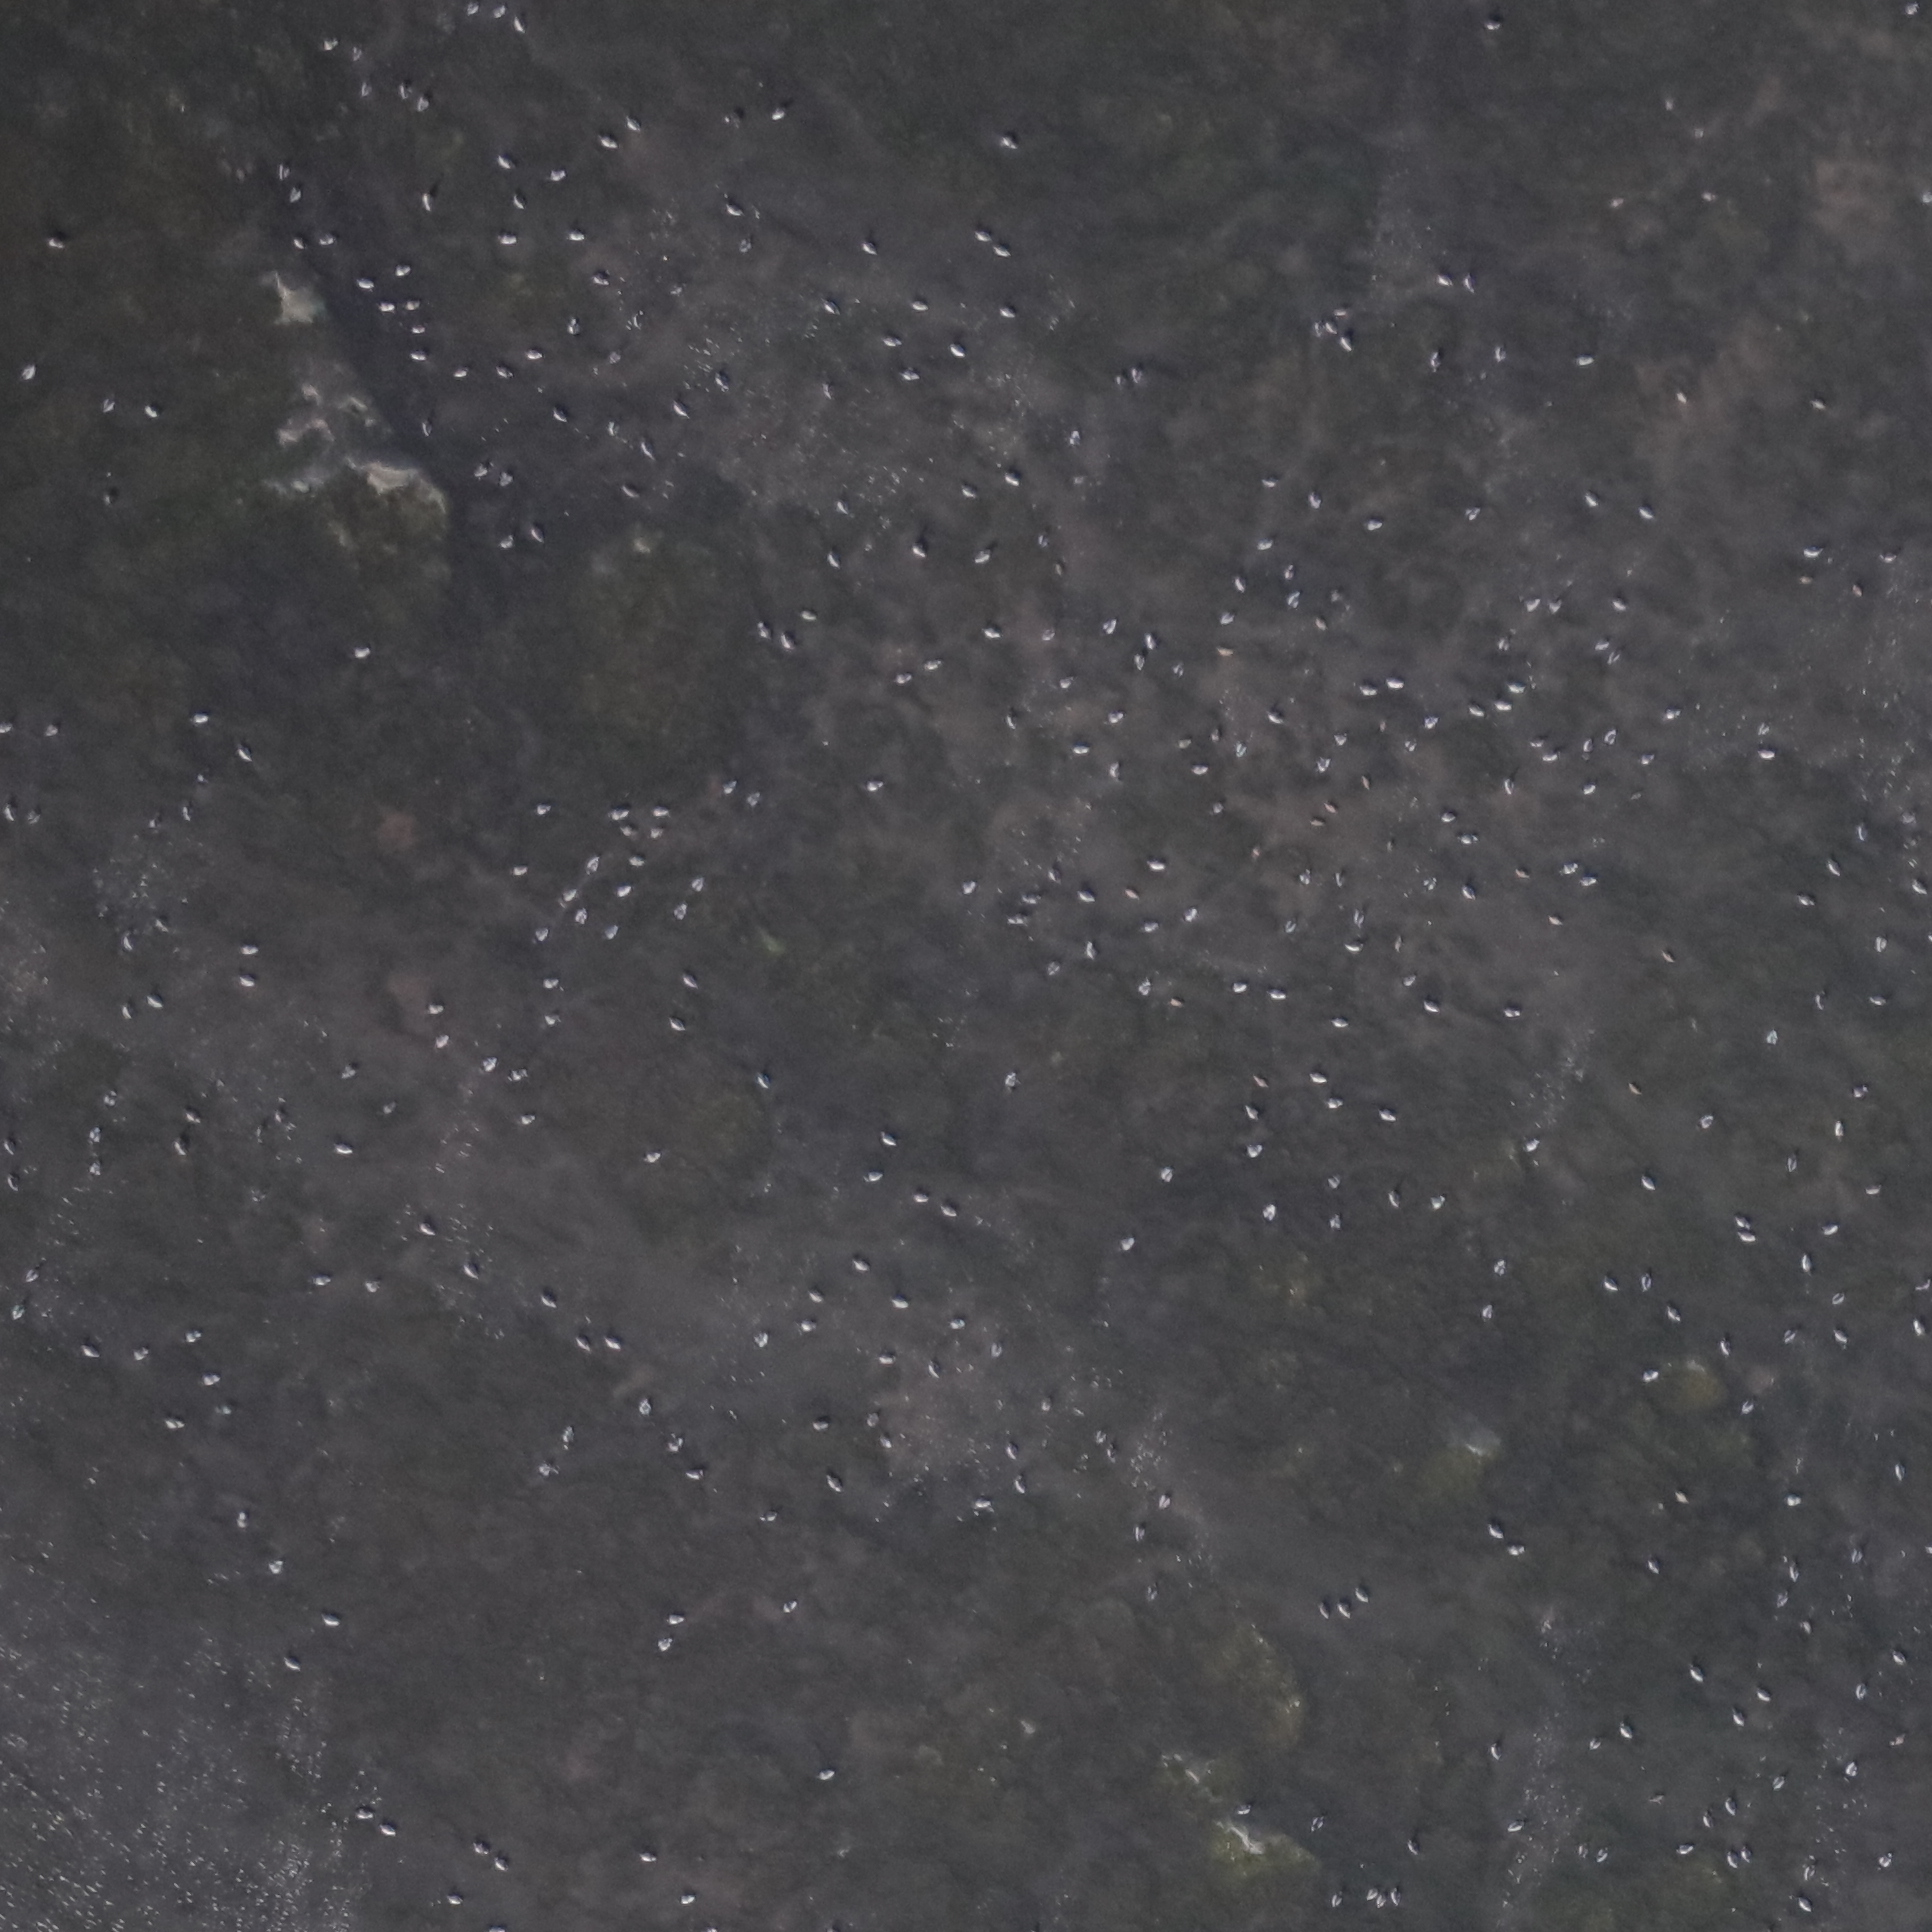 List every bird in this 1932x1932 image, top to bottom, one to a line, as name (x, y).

brant (477, 8)
brant (1910, 9)
brant (502, 10)
brant (1490, 25)
brant (527, 31)
brant (328, 46)
brant (361, 55)
brant (367, 88)
brant (406, 92)
brant (424, 102)
brant (1672, 103)
brant (782, 110)
brant (635, 125)
brant (1697, 125)
brant (603, 140)
brant (1013, 140)
brant (508, 159)
brant (285, 172)
brant (561, 173)
brant (1708, 195)
brant (298, 197)
brant (1618, 197)
brant (1926, 198)
brant (528, 199)
brant (432, 203)
brant (740, 212)
brant (574, 234)
brant (333, 237)
brant (982, 238)
brant (301, 240)
brant (510, 240)
brant (59, 246)
brant (747, 246)
brant (1008, 250)
brant (869, 251)
brant (405, 268)
brant (1441, 276)
brant (605, 277)
brant (367, 280)
brant (1470, 281)
brant (676, 284)
brant (410, 302)
brant (833, 302)
brant (386, 303)
brant (925, 307)
brant (1343, 308)
brant (1007, 309)
brant (419, 324)
brant (1330, 324)
brant (575, 326)
brant (1317, 328)
brant (893, 341)
brant (1346, 341)
brant (422, 348)
brant (1498, 349)
brant (960, 350)
brant (613, 355)
brant (537, 356)
brant (1434, 361)
brant (1590, 362)
brant (462, 370)
brant (513, 371)
brant (33, 373)
brant (913, 373)
brant (1136, 376)
brant (1119, 377)
brant (724, 386)
brant (828, 391)
brant (1685, 391)
brant (110, 404)
brant (1820, 406)
brant (157, 408)
brant (680, 408)
brant (562, 411)
brant (613, 420)
brant (430, 424)
brant (1080, 435)
brant (646, 453)
brant (480, 468)
brant (1022, 474)
brant (506, 477)
brant (1265, 477)
brant (976, 482)
brant (630, 490)
brant (1316, 498)
brant (1590, 500)
brant (106, 501)
brant (840, 509)
brant (1474, 513)
brant (1645, 513)
brant (1372, 524)
brant (1040, 535)
brant (529, 537)
brant (1263, 540)
brant (511, 545)
brant (918, 547)
brant (1815, 550)
brant (986, 554)
brant (1889, 559)
brant (1060, 562)
brant (835, 563)
brant (1291, 571)
brant (1807, 586)
brant (1242, 589)
brant (1341, 591)
brant (1861, 591)
brant (1297, 602)
brant (1617, 602)
brant (1533, 606)
brant (1562, 608)
brant (813, 610)
brant (1228, 619)
brant (1106, 624)
brant (1325, 625)
brant (765, 627)
brant (995, 631)
brant (1057, 638)
brant (1601, 639)
brant (1155, 640)
brant (792, 641)
brant (1505, 648)
brant (366, 651)
brant (1233, 653)
brant (1615, 656)
brant (941, 664)
brant (1142, 666)
brant (1179, 669)
brant (909, 678)
brant (1064, 680)
brant (1524, 684)
brant (1398, 688)
brant (1364, 693)
brant (1508, 702)
brant (1477, 712)
brant (1281, 715)
brant (199, 716)
brant (1672, 716)
brant (1023, 717)
brant (1117, 717)
brant (1434, 720)
brant (5, 728)
brant (55, 730)
brant (1387, 730)
brant (1768, 731)
brant (1217, 734)
brant (1346, 742)
brant (1618, 742)
brant (1537, 743)
brant (1187, 745)
brant (1412, 745)
brant (1084, 746)
brant (1588, 747)
brant (1241, 749)
brant (247, 752)
brant (1768, 756)
brant (1548, 758)
brant (1649, 760)
brant (1322, 763)
brant (1112, 773)
brant (1203, 773)
brant (1373, 780)
brant (1514, 787)
brant (1593, 788)
brant (728, 790)
brant (874, 791)
brant (1637, 795)
brant (754, 799)
brant (1337, 804)
brant (1213, 807)
brant (624, 809)
brant (542, 810)
brant (658, 810)
brant (15, 812)
brant (38, 812)
brant (191, 812)
brant (1449, 813)
brant (1912, 816)
brant (1324, 820)
brant (155, 825)
brant (654, 831)
brant (1468, 831)
brant (628, 832)
brant (1865, 832)
brant (1391, 845)
brant (1261, 856)
brant (643, 859)
brant (1160, 860)
brant (596, 862)
brant (1837, 864)
brant (516, 865)
brant (1569, 868)
brant (1058, 871)
brant (1524, 873)
brant (1303, 877)
brant (1340, 877)
brant (1429, 878)
brant (1585, 883)
brant (573, 887)
brant (700, 887)
brant (623, 888)
brant (1924, 888)
brant (966, 889)
brant (1473, 889)
brant (1130, 891)
brant (1036, 893)
brant (1808, 896)
brant (1091, 900)
brant (684, 908)
brant (1362, 909)
brant (583, 910)
brant (1019, 917)
brant (1190, 917)
brant (1298, 922)
brant (1557, 923)
brant (1149, 924)
brant (168, 927)
brant (610, 928)
brant (544, 935)
brant (130, 940)
brant (1361, 940)
brant (1408, 940)
brant (1882, 941)
brant (1086, 953)
brant (249, 954)
brant (1669, 956)
brant (1055, 972)
brant (691, 973)
brant (247, 976)
brant (1411, 981)
brant (1232, 982)
brant (552, 983)
brant (1143, 984)
brant (1271, 995)
brant (1175, 1001)
brant (1886, 1001)
brant (160, 1002)
brant (1817, 1002)
brant (437, 1003)
brant (132, 1005)
brant (1433, 1005)
brant (1511, 1011)
brant (551, 1020)
brant (1340, 1021)
brant (678, 1030)
brant (449, 1036)
brant (1772, 1038)
brant (495, 1066)
brant (353, 1073)
brant (1010, 1074)
brant (520, 1079)
brant (1310, 1080)
brant (1259, 1081)
brant (767, 1083)
brant (1636, 1085)
brant (1861, 1093)
brant (115, 1094)
brant (1340, 1100)
brant (196, 1110)
brant (393, 1110)
brant (1252, 1112)
brant (282, 1114)
brant (1388, 1116)
brant (1706, 1116)
brant (524, 1123)
brant (264, 1129)
brant (92, 1130)
brant (1840, 1131)
brant (884, 1138)
brant (1529, 1142)
brant (15, 1145)
brant (349, 1145)
brant (1255, 1145)
brant (183, 1146)
brant (644, 1157)
brant (97, 1164)
brant (1788, 1168)
brant (1168, 1176)
brant (869, 1178)
brant (16, 1179)
brant (1651, 1180)
brant (1331, 1190)
brant (1882, 1191)
brant (922, 1199)
brant (1436, 1199)
brant (1397, 1202)
brant (945, 1213)
brant (1270, 1215)
brant (1741, 1223)
brant (1339, 1226)
brant (437, 1228)
brant (1832, 1229)
brant (1745, 1239)
brant (1128, 1243)
brant (863, 1264)
brant (1813, 1266)
brant (1503, 1267)
brant (472, 1269)
brant (34, 1270)
brant (324, 1275)
brant (1647, 1280)
brant (1609, 1284)
brant (1925, 1287)
brant (377, 1290)
brant (819, 1297)
brant (546, 1298)
brant (895, 1300)
brant (1837, 1303)
brant (17, 1306)
brant (1490, 1312)
brant (1673, 1316)
brant (956, 1322)
brant (1918, 1328)
brant (815, 1330)
brant (765, 1335)
brant (193, 1337)
brant (1789, 1337)
brant (1842, 1337)
brant (615, 1342)
brant (582, 1346)
brant (999, 1349)
brant (1730, 1349)
brant (95, 1350)
brant (887, 1352)
brant (145, 1355)
brant (934, 1370)
brant (1647, 1380)
brant (215, 1382)
brant (1042, 1404)
brant (644, 1406)
brant (1748, 1407)
brant (225, 1409)
brant (818, 1417)
brant (871, 1419)
brant (177, 1422)
brant (1095, 1433)
brant (573, 1434)
brant (673, 1440)
brant (884, 1444)
brant (1012, 1450)
brant (1110, 1450)
brant (695, 1463)
brant (551, 1464)
brant (1903, 1476)
brant (835, 1481)
brant (1022, 1488)
brant (1162, 1497)
brant (1679, 1499)
brant (984, 1503)
brant (1792, 1503)
brant (770, 1517)
brant (248, 1522)
brant (1493, 1530)
brant (1142, 1532)
brant (1518, 1550)
brant (1863, 1556)
brant (280, 1567)
brant (1652, 1567)
brant (1796, 1569)
brant (1154, 1590)
brant (1364, 1594)
brant (1779, 1599)
brant (1322, 1608)
brant (792, 1609)
brant (1345, 1614)
brant (676, 1617)
brant (1803, 1617)
brant (330, 1621)
brant (662, 1650)
brant (289, 1658)
brant (1896, 1660)
brant (1699, 1668)
brant (1862, 1695)
brant (1768, 1697)
brant (1740, 1717)
brant (1625, 1731)
brant (1899, 1738)
brant (1596, 1745)
brant (1497, 1746)
brant (1858, 1769)
brant (830, 1777)
brant (1790, 1781)
brant (1658, 1798)
brant (1243, 1799)
brant (1730, 1806)
brant (366, 1813)
brant (1708, 1819)
brant (1318, 1820)
brant (1514, 1825)
brant (390, 1831)
brant (1685, 1845)
brant (482, 1846)
brant (1415, 1849)
brant (1581, 1851)
brant (1747, 1852)
brant (1603, 1855)
brant (1731, 1858)
brant (647, 1859)
brant (1891, 1859)
brant (1805, 1866)
brant (504, 1871)
brant (1373, 1890)
brant (688, 1897)
brant (1394, 1898)
brant (455, 1899)
brant (1805, 1900)
brant (1377, 1905)
brant (1335, 1907)
brant (496, 1925)